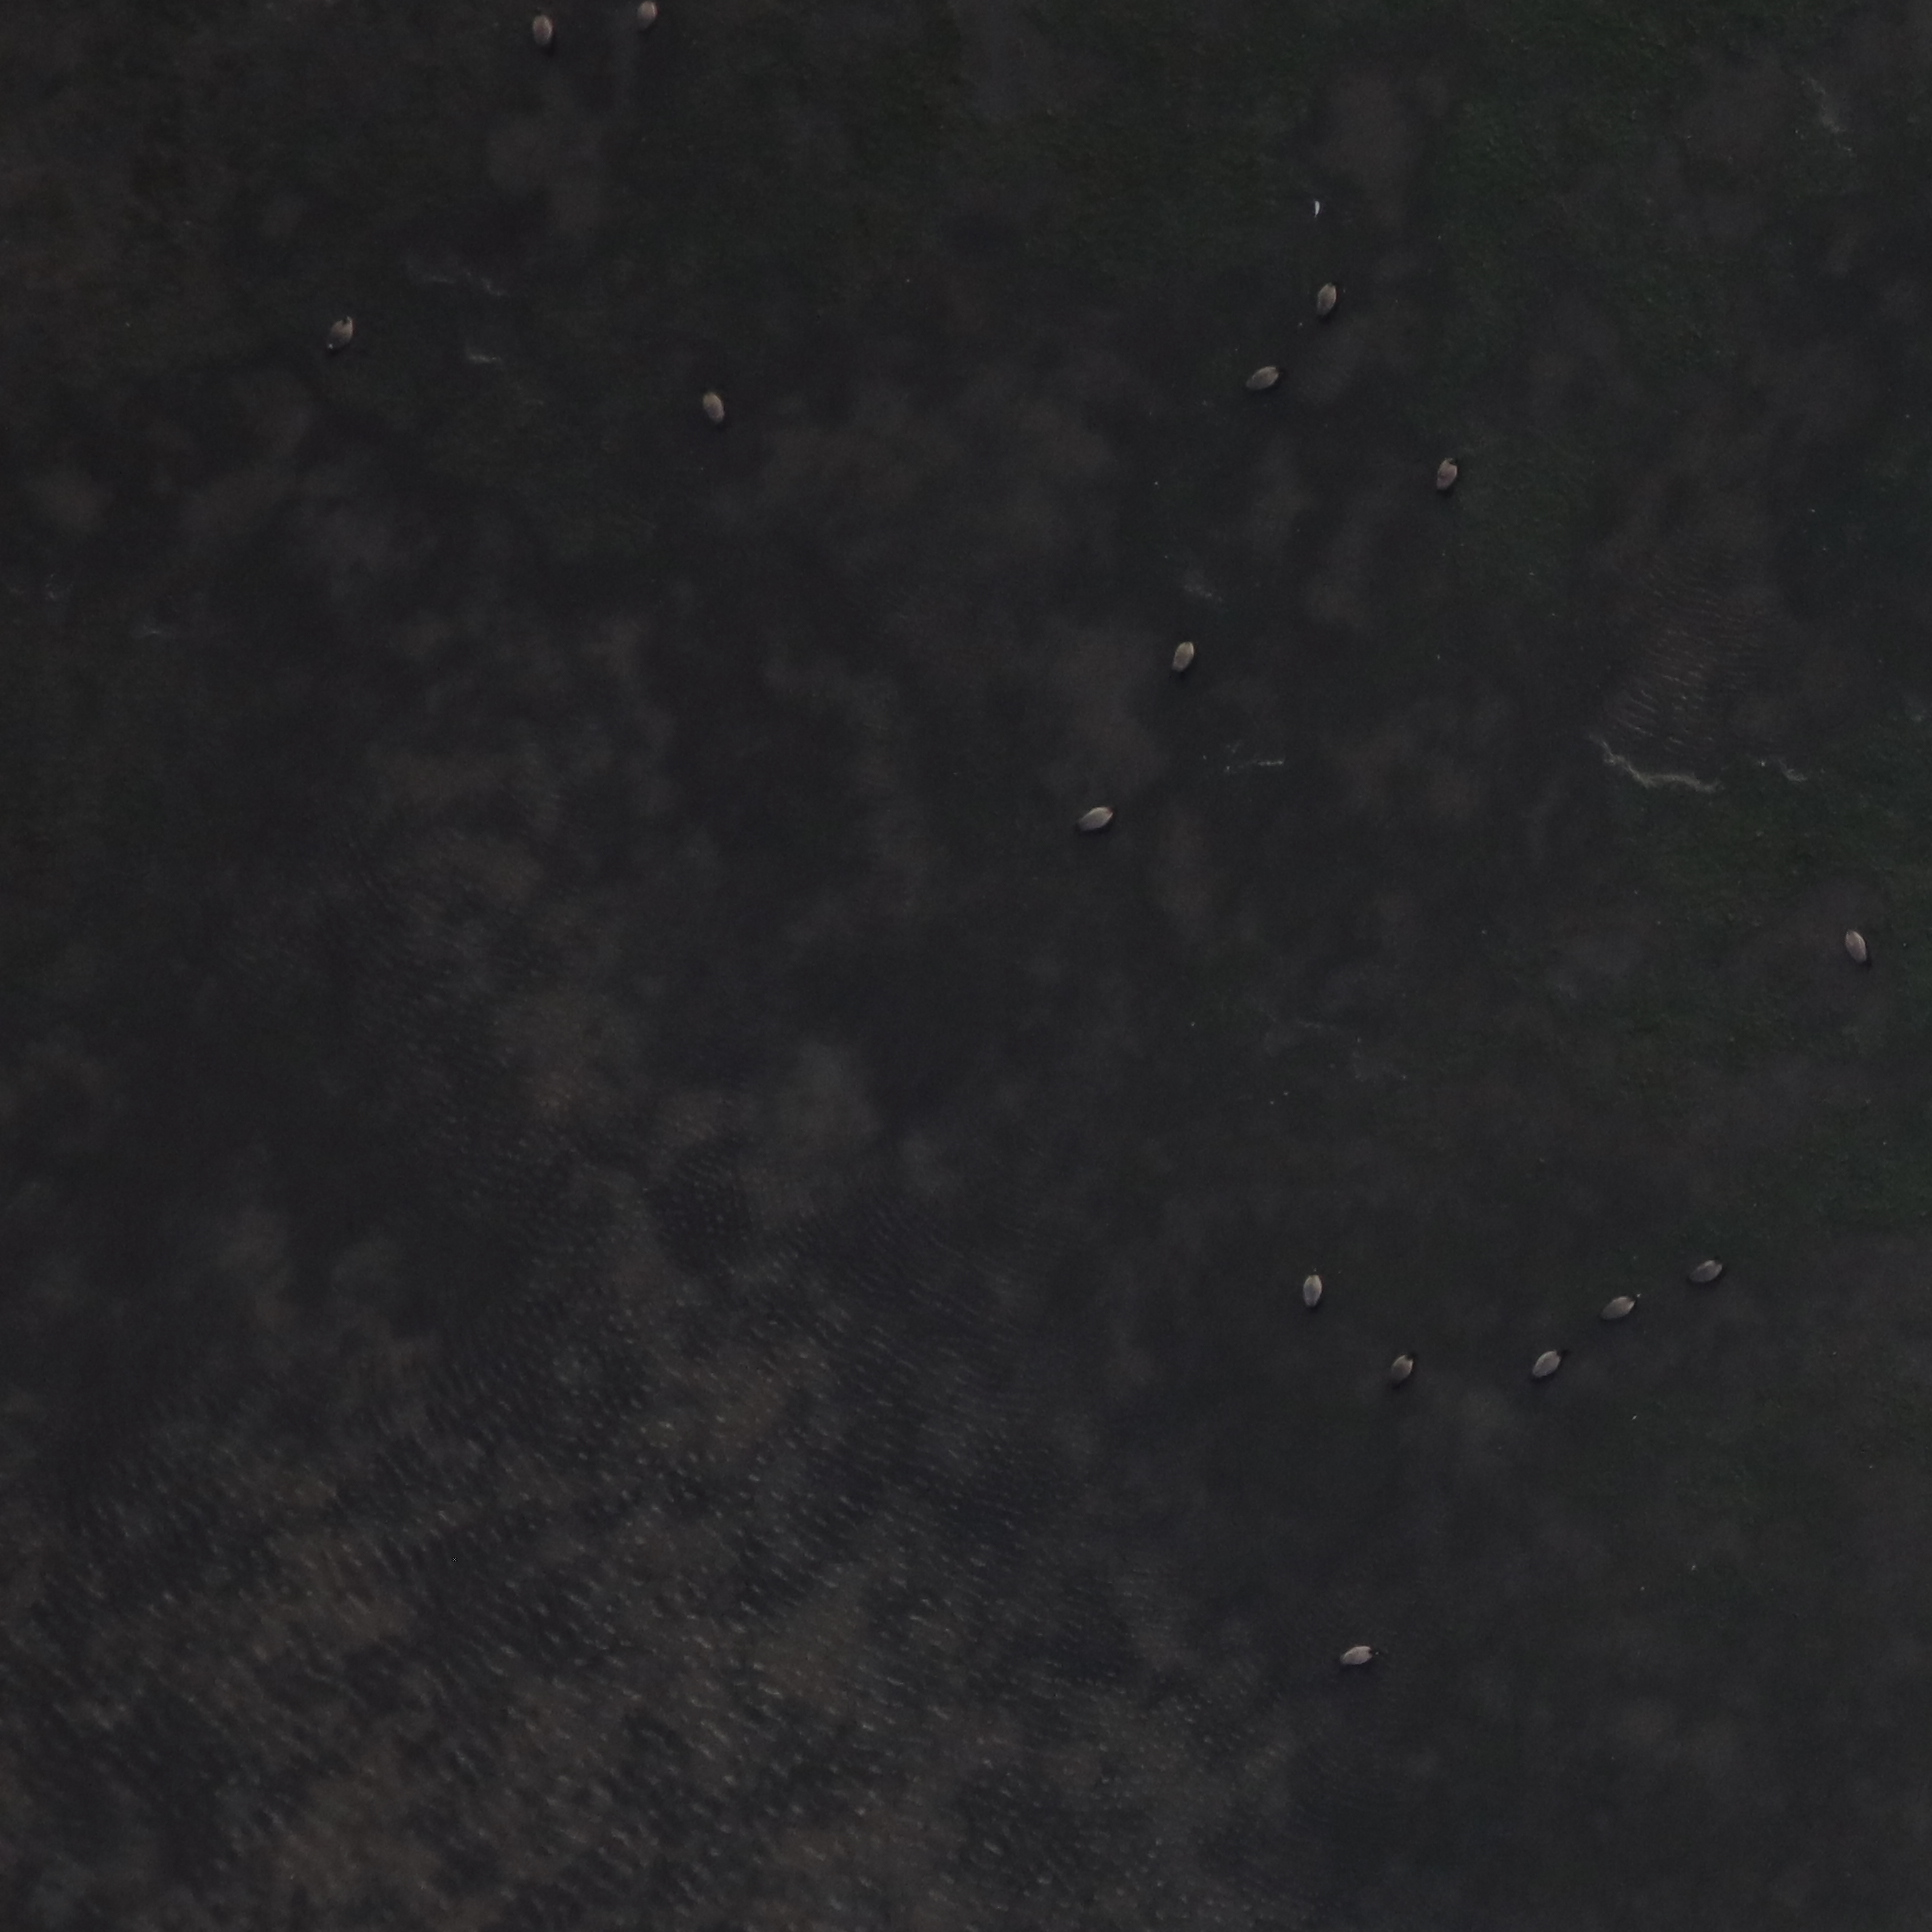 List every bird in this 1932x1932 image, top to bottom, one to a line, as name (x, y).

Canada goose (541, 27)
Canada goose (1332, 294)
Canada goose (342, 332)
Canada goose (1259, 380)
Canada goose (713, 404)
Canada goose (1447, 475)
Canada goose (1183, 654)
Canada goose (1103, 818)
Canada goose (1853, 948)
Canada goose (1706, 1275)
Canada goose (1316, 1291)
Canada goose (1621, 1310)
Canada goose (1544, 1362)
Canada goose (1404, 1374)
Canada goose (1358, 1656)